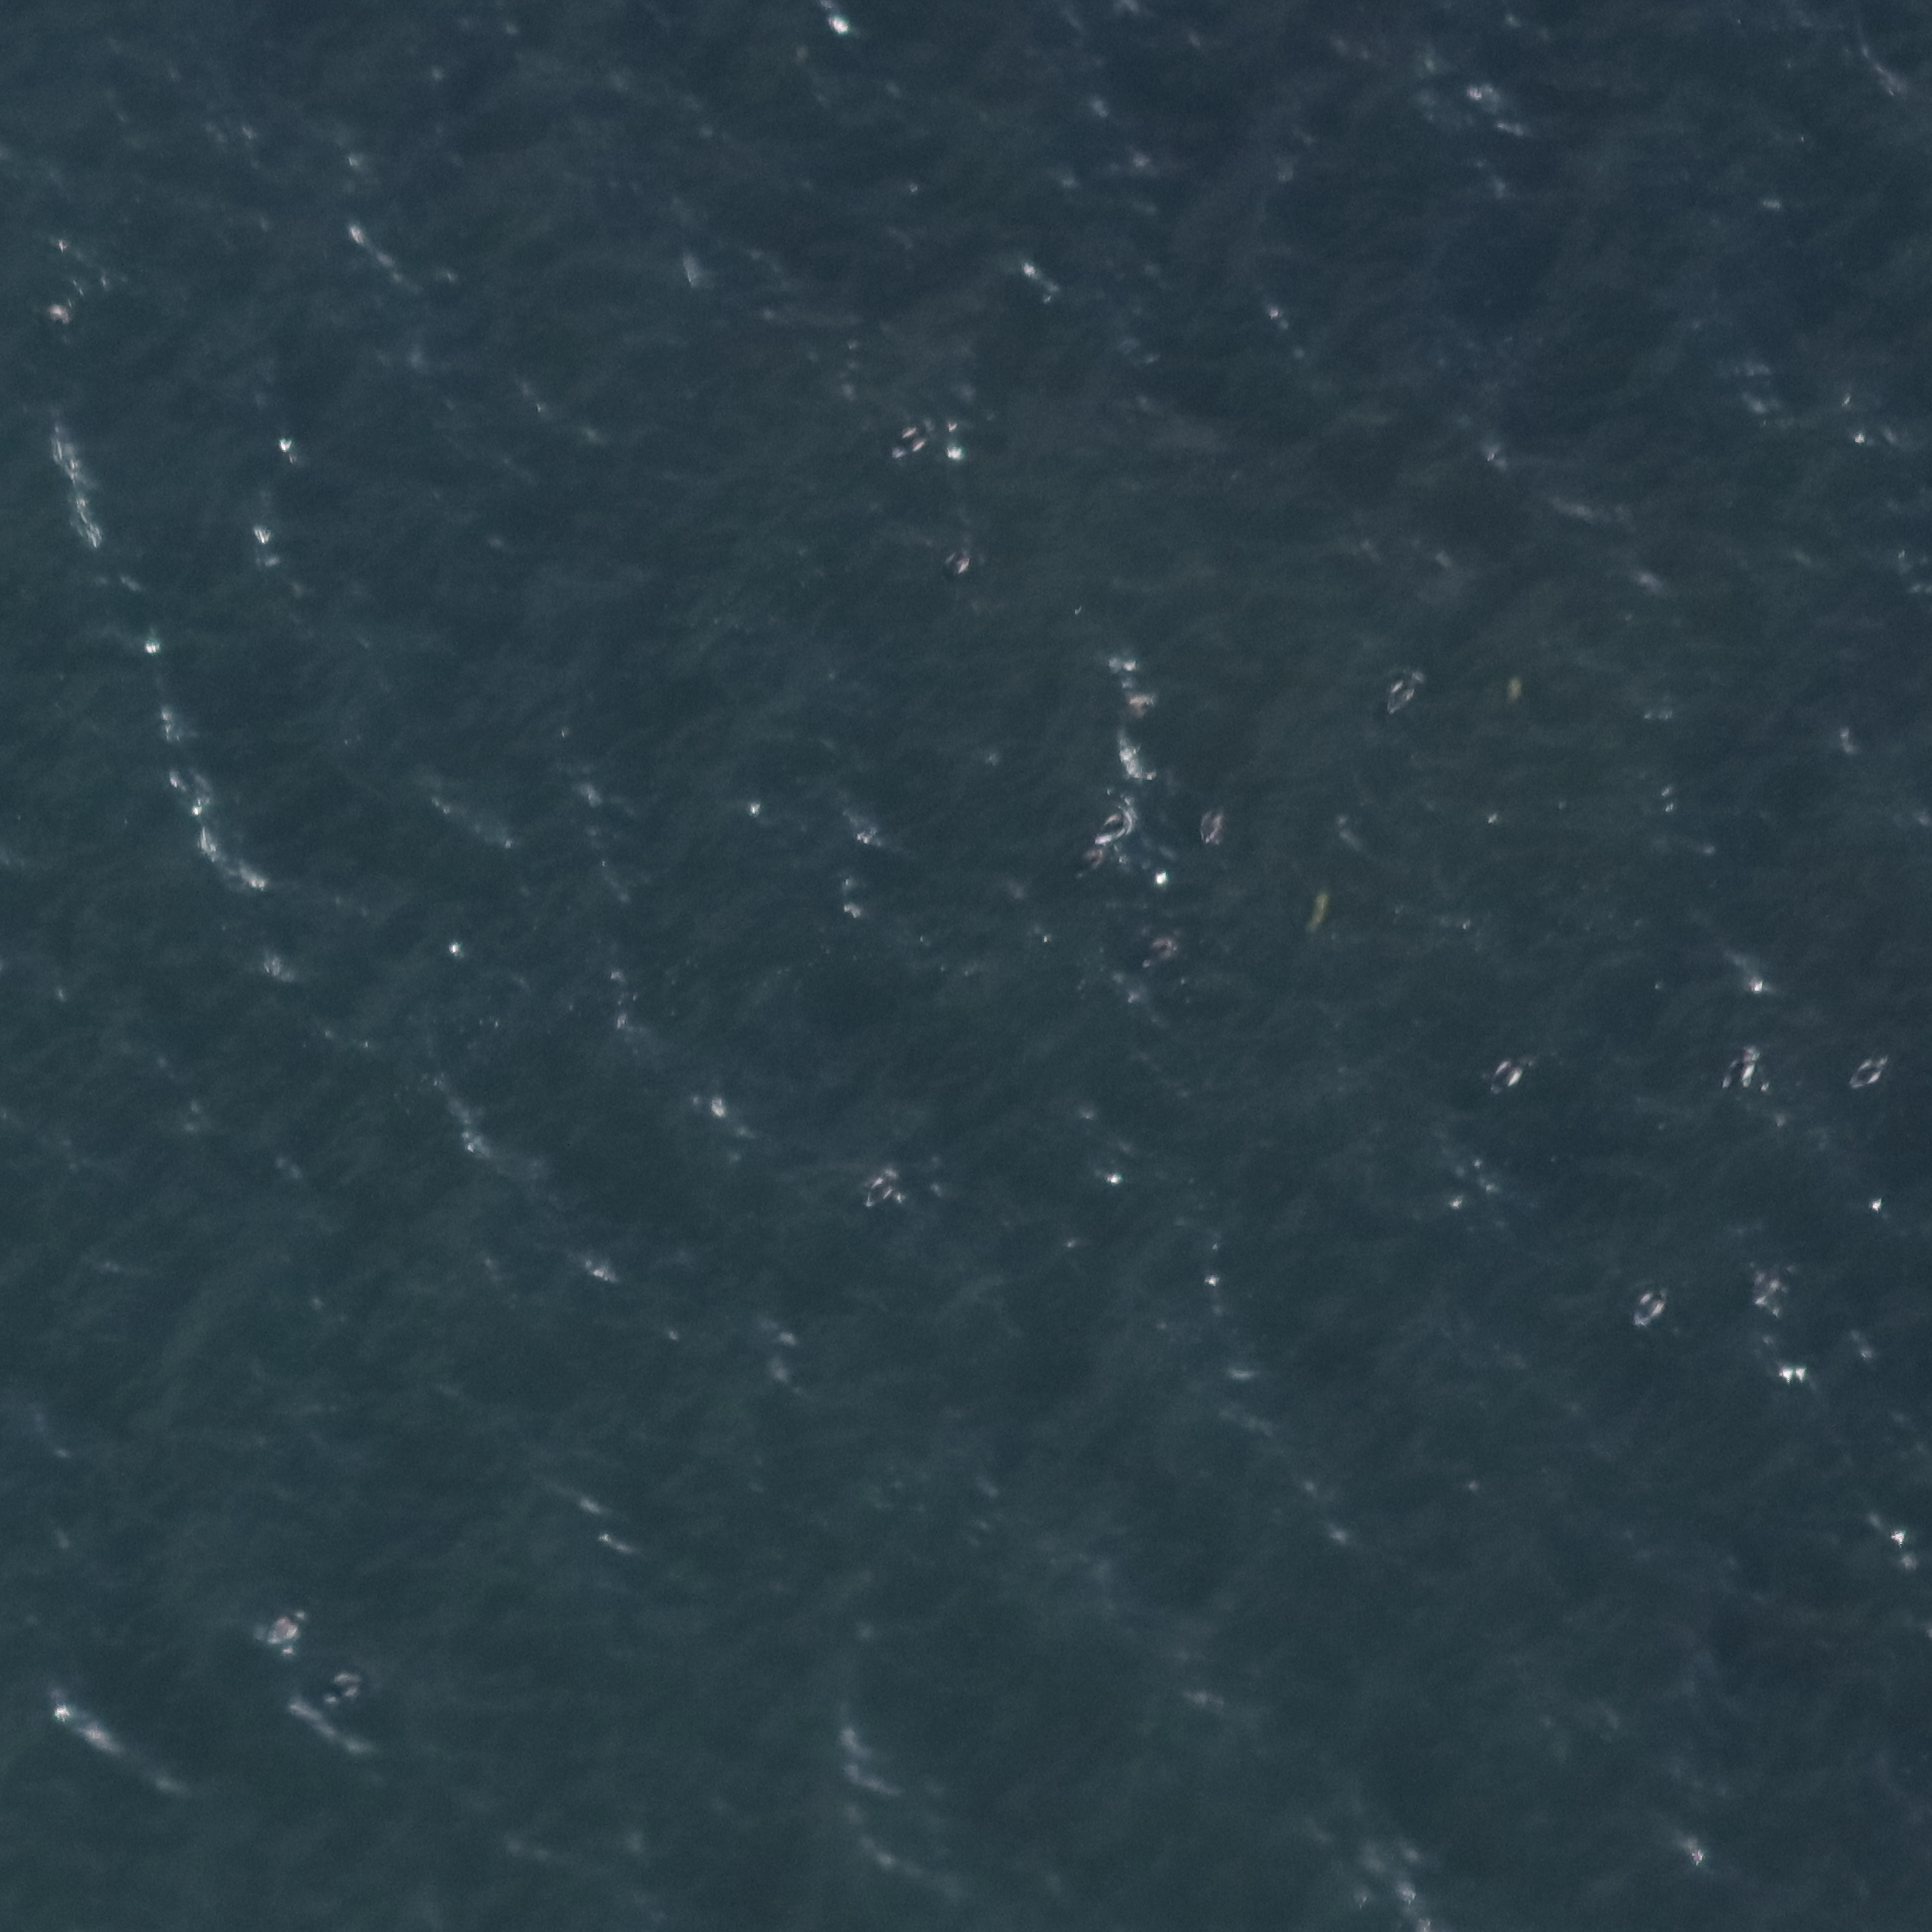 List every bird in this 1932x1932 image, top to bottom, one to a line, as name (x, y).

brant (913, 442)
brant (960, 564)
brant (1403, 690)
brant (1208, 822)
brant (1113, 828)
brant (1086, 863)
brant (1160, 955)
brant (1739, 1072)
brant (1867, 1073)
brant (1505, 1074)
brant (878, 1192)
brant (1766, 1286)
brant (1647, 1309)
brant (284, 1630)
brant (345, 1689)